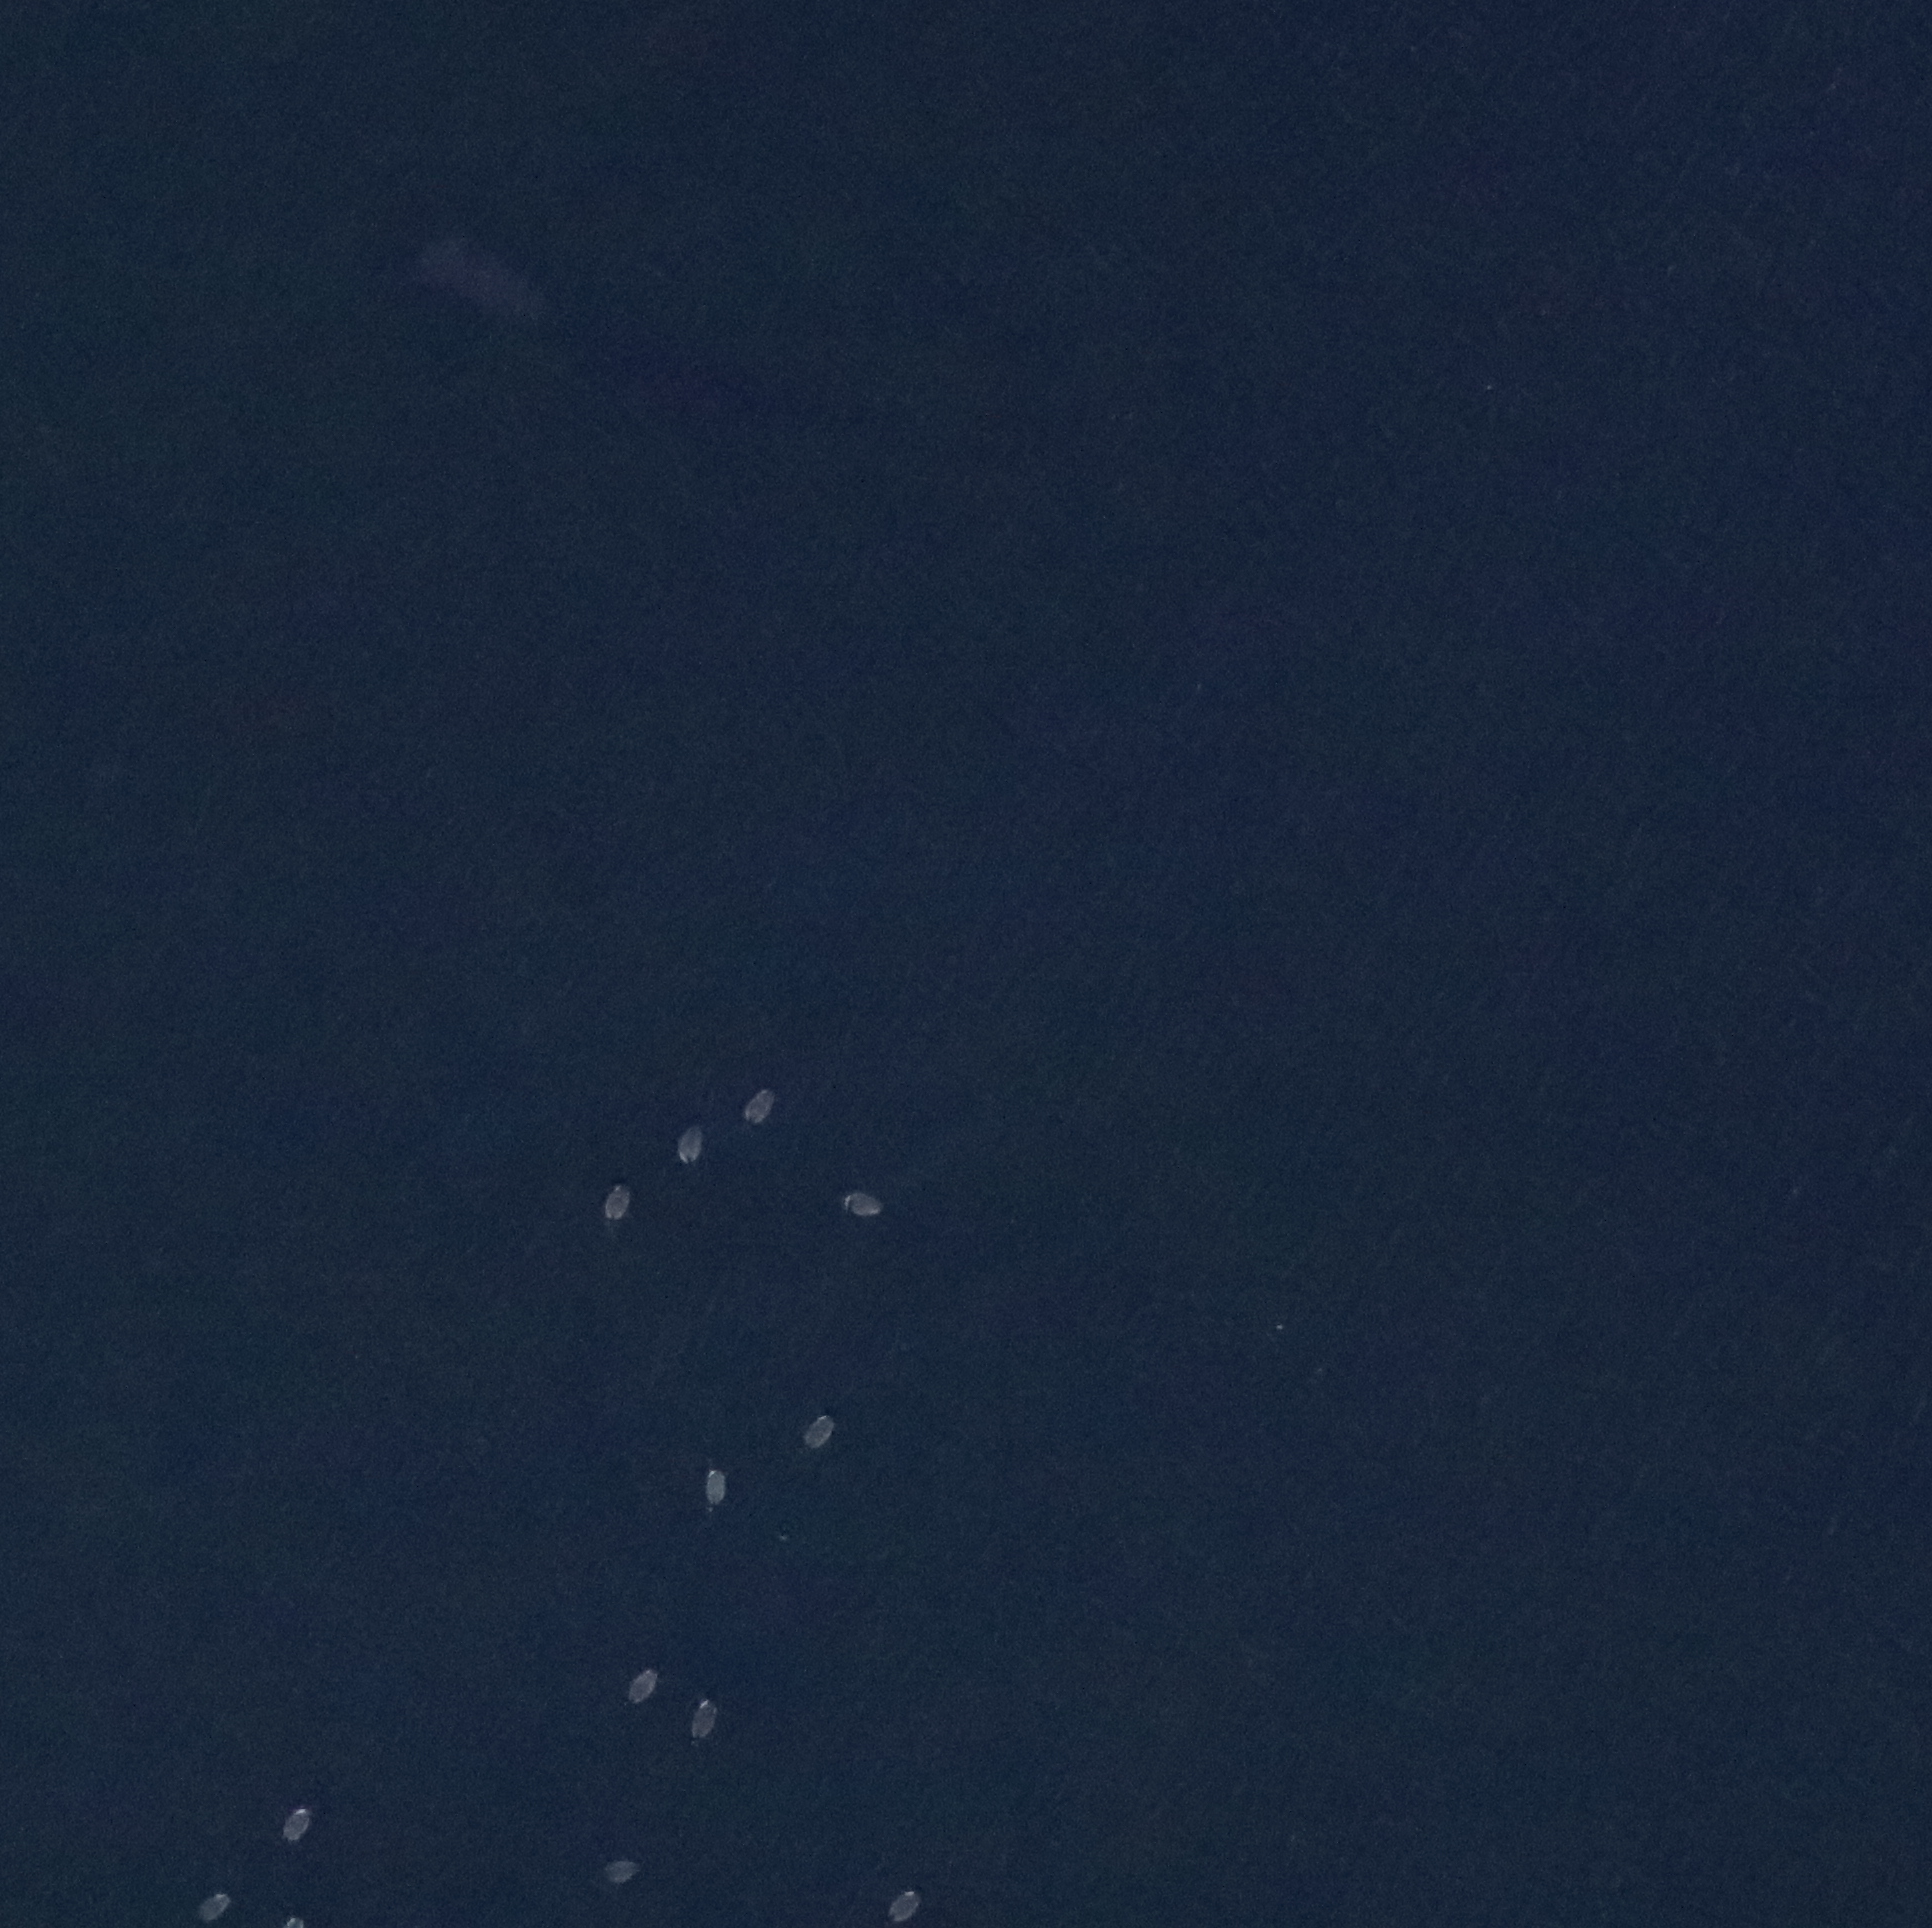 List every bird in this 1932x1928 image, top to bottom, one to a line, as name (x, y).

Canada goose (757, 1105)
Canada goose (687, 1147)
Canada goose (616, 1203)
Canada goose (859, 1205)
Canada goose (815, 1427)
Canada goose (718, 1488)
Canada goose (642, 1684)
Canada goose (704, 1723)
Canada goose (299, 1821)
Canada goose (621, 1870)
Canada goose (909, 1904)
Canada goose (209, 1905)